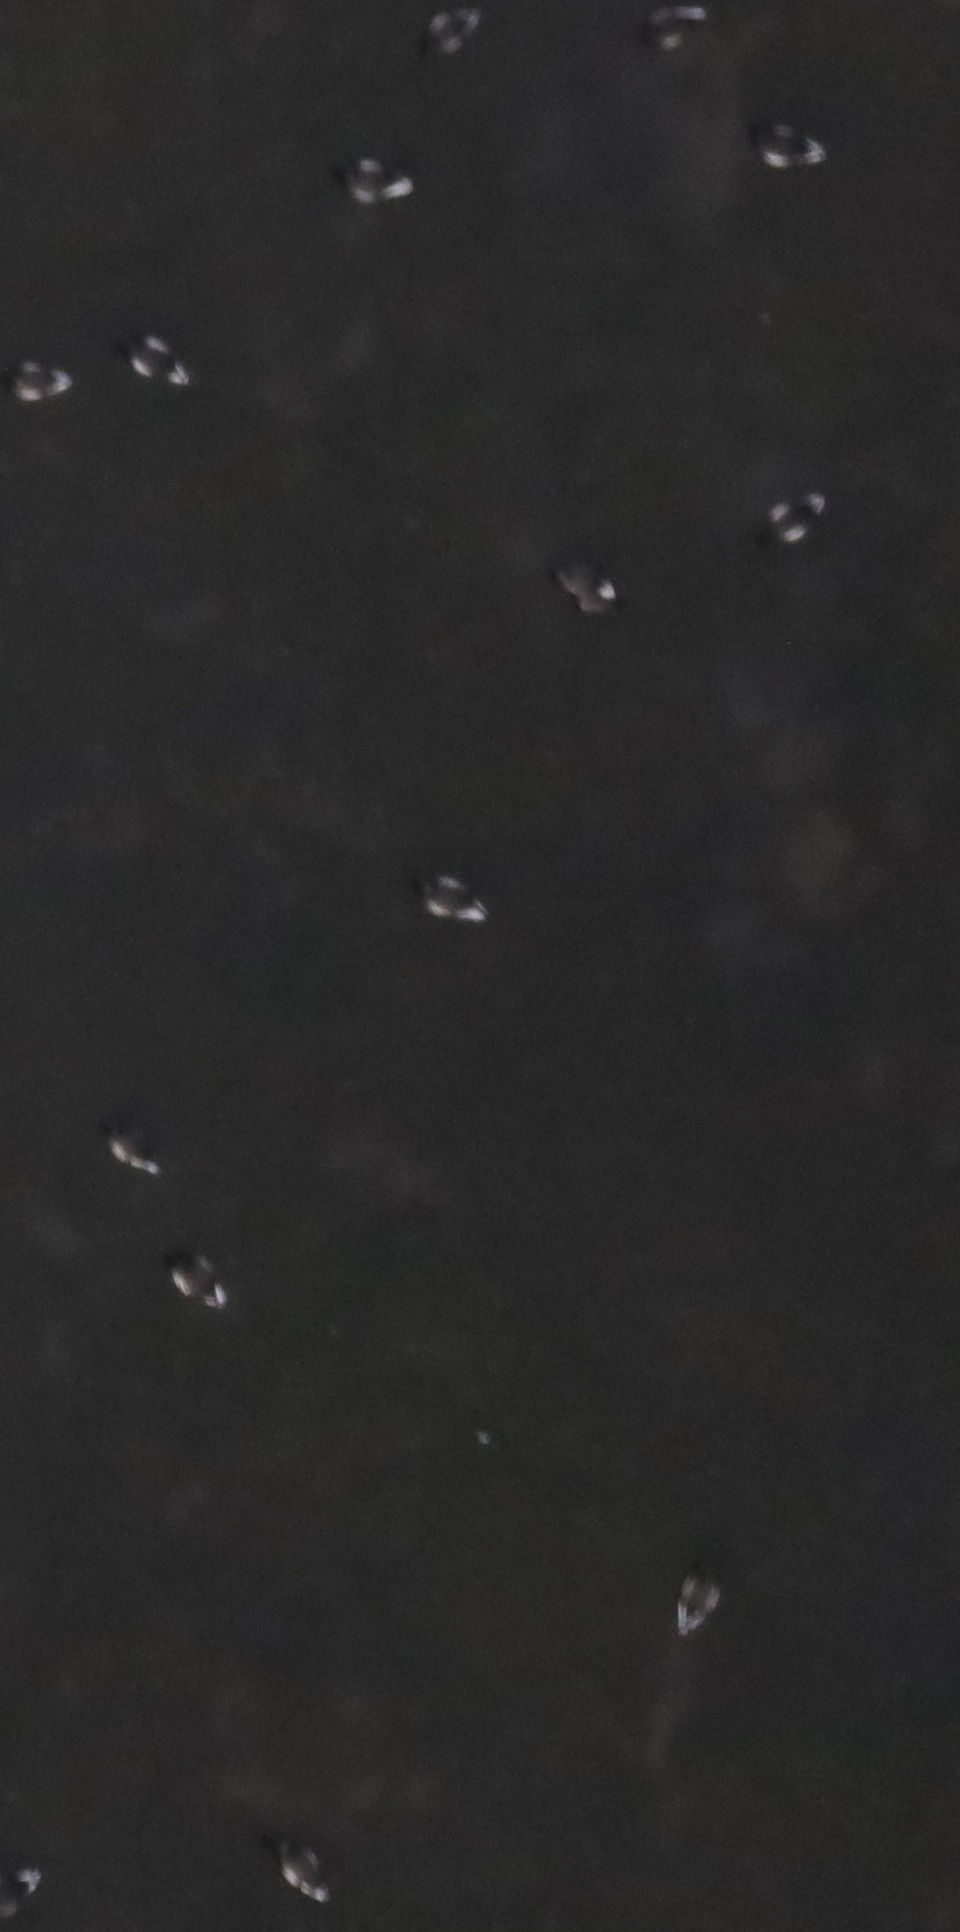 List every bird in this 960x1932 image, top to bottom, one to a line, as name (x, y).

brant (672, 30)
brant (450, 33)
brant (786, 144)
brant (371, 183)
brant (153, 359)
brant (33, 381)
brant (792, 520)
brant (582, 585)
brant (449, 897)
brant (131, 1148)
brant (195, 1279)
brant (697, 1597)
brant (304, 1870)
brant (5, 1897)